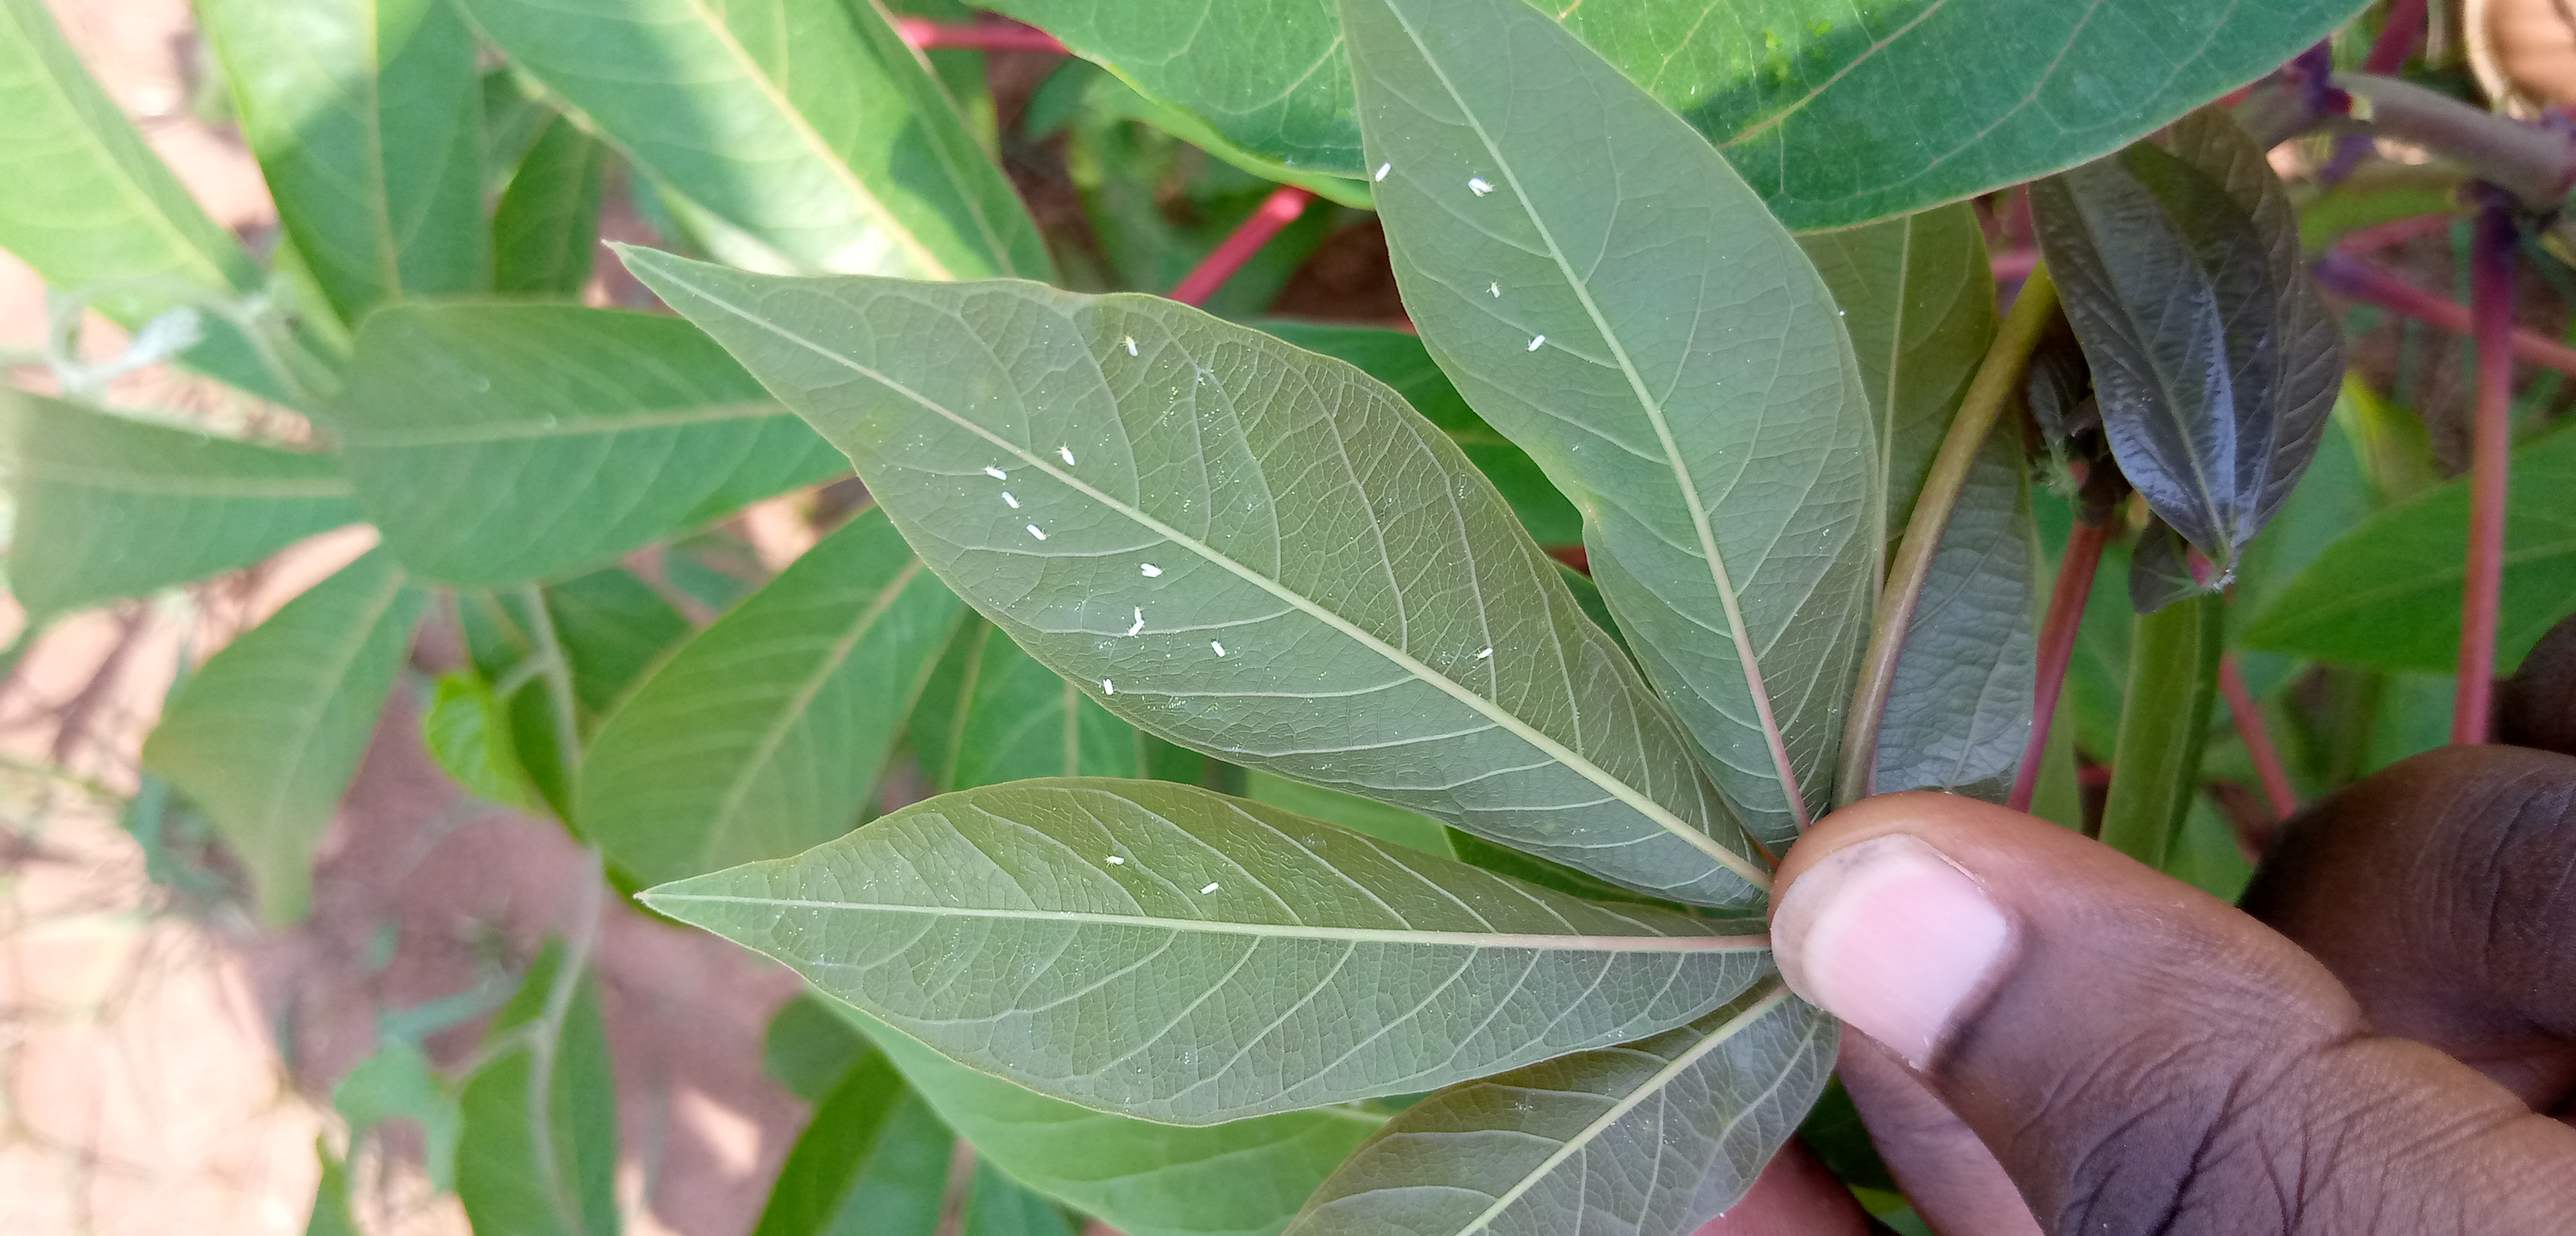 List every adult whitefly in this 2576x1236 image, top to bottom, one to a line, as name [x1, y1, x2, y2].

whitefly [1367, 159, 1393, 186]
whitefly [1466, 169, 1501, 200]
whitefly [1484, 276, 1511, 301]
whitefly [1522, 328, 1547, 356]
whitefly [1118, 330, 1145, 362]
whitefly [1056, 442, 1083, 469]
whitefly [980, 463, 1015, 483]
whitefly [998, 490, 1026, 514]
whitefly [1023, 519, 1050, 545]
whitefly [1136, 560, 1170, 580]
whitefly [1129, 601, 1149, 623]
whitefly [1125, 619, 1149, 642]
whitefly [1205, 635, 1231, 663]
whitefly [1471, 646, 1501, 665]
whitefly [1097, 673, 1119, 701]
whitefly [1102, 852, 1128, 871]
whitefly [1197, 877, 1225, 899]